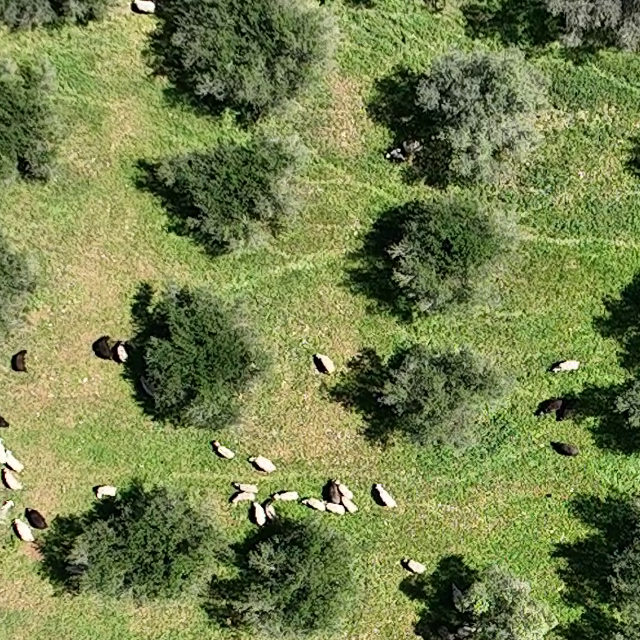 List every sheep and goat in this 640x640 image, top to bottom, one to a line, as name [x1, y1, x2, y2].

sheep [134, 0, 156, 13]
sheep [403, 139, 422, 152]
sheep [385, 147, 407, 160]
sheep [96, 335, 111, 359]
sheep [116, 341, 128, 362]
sheep [11, 350, 28, 372]
sheep [315, 352, 336, 375]
sheep [553, 361, 581, 373]
sheep [539, 399, 561, 415]
sheep [0, 407, 9, 427]
sheep [0, 437, 7, 463]
sheep [213, 441, 235, 459]
sheep [551, 442, 579, 456]
sheep [6, 448, 24, 474]
sheep [248, 455, 277, 474]
sheep [3, 468, 23, 490]
sheep [328, 479, 340, 505]
sheep [336, 480, 354, 500]
sheep [233, 482, 258, 494]
sheep [376, 482, 397, 508]
sheep [96, 485, 117, 499]
sheep [273, 491, 299, 502]
sheep [232, 493, 254, 504]
sheep [265, 496, 276, 520]
sheep [341, 496, 358, 513]
sheep [301, 497, 325, 511]
sheep [0, 500, 14, 525]
sheep [252, 502, 265, 525]
sheep [326, 502, 345, 516]
sheep [25, 508, 48, 528]
sheep [14, 518, 35, 541]
sheep [403, 555, 427, 575]
sheep [451, 583, 467, 611]
sheep [438, 625, 456, 639]
sheep [458, 625, 485, 636]